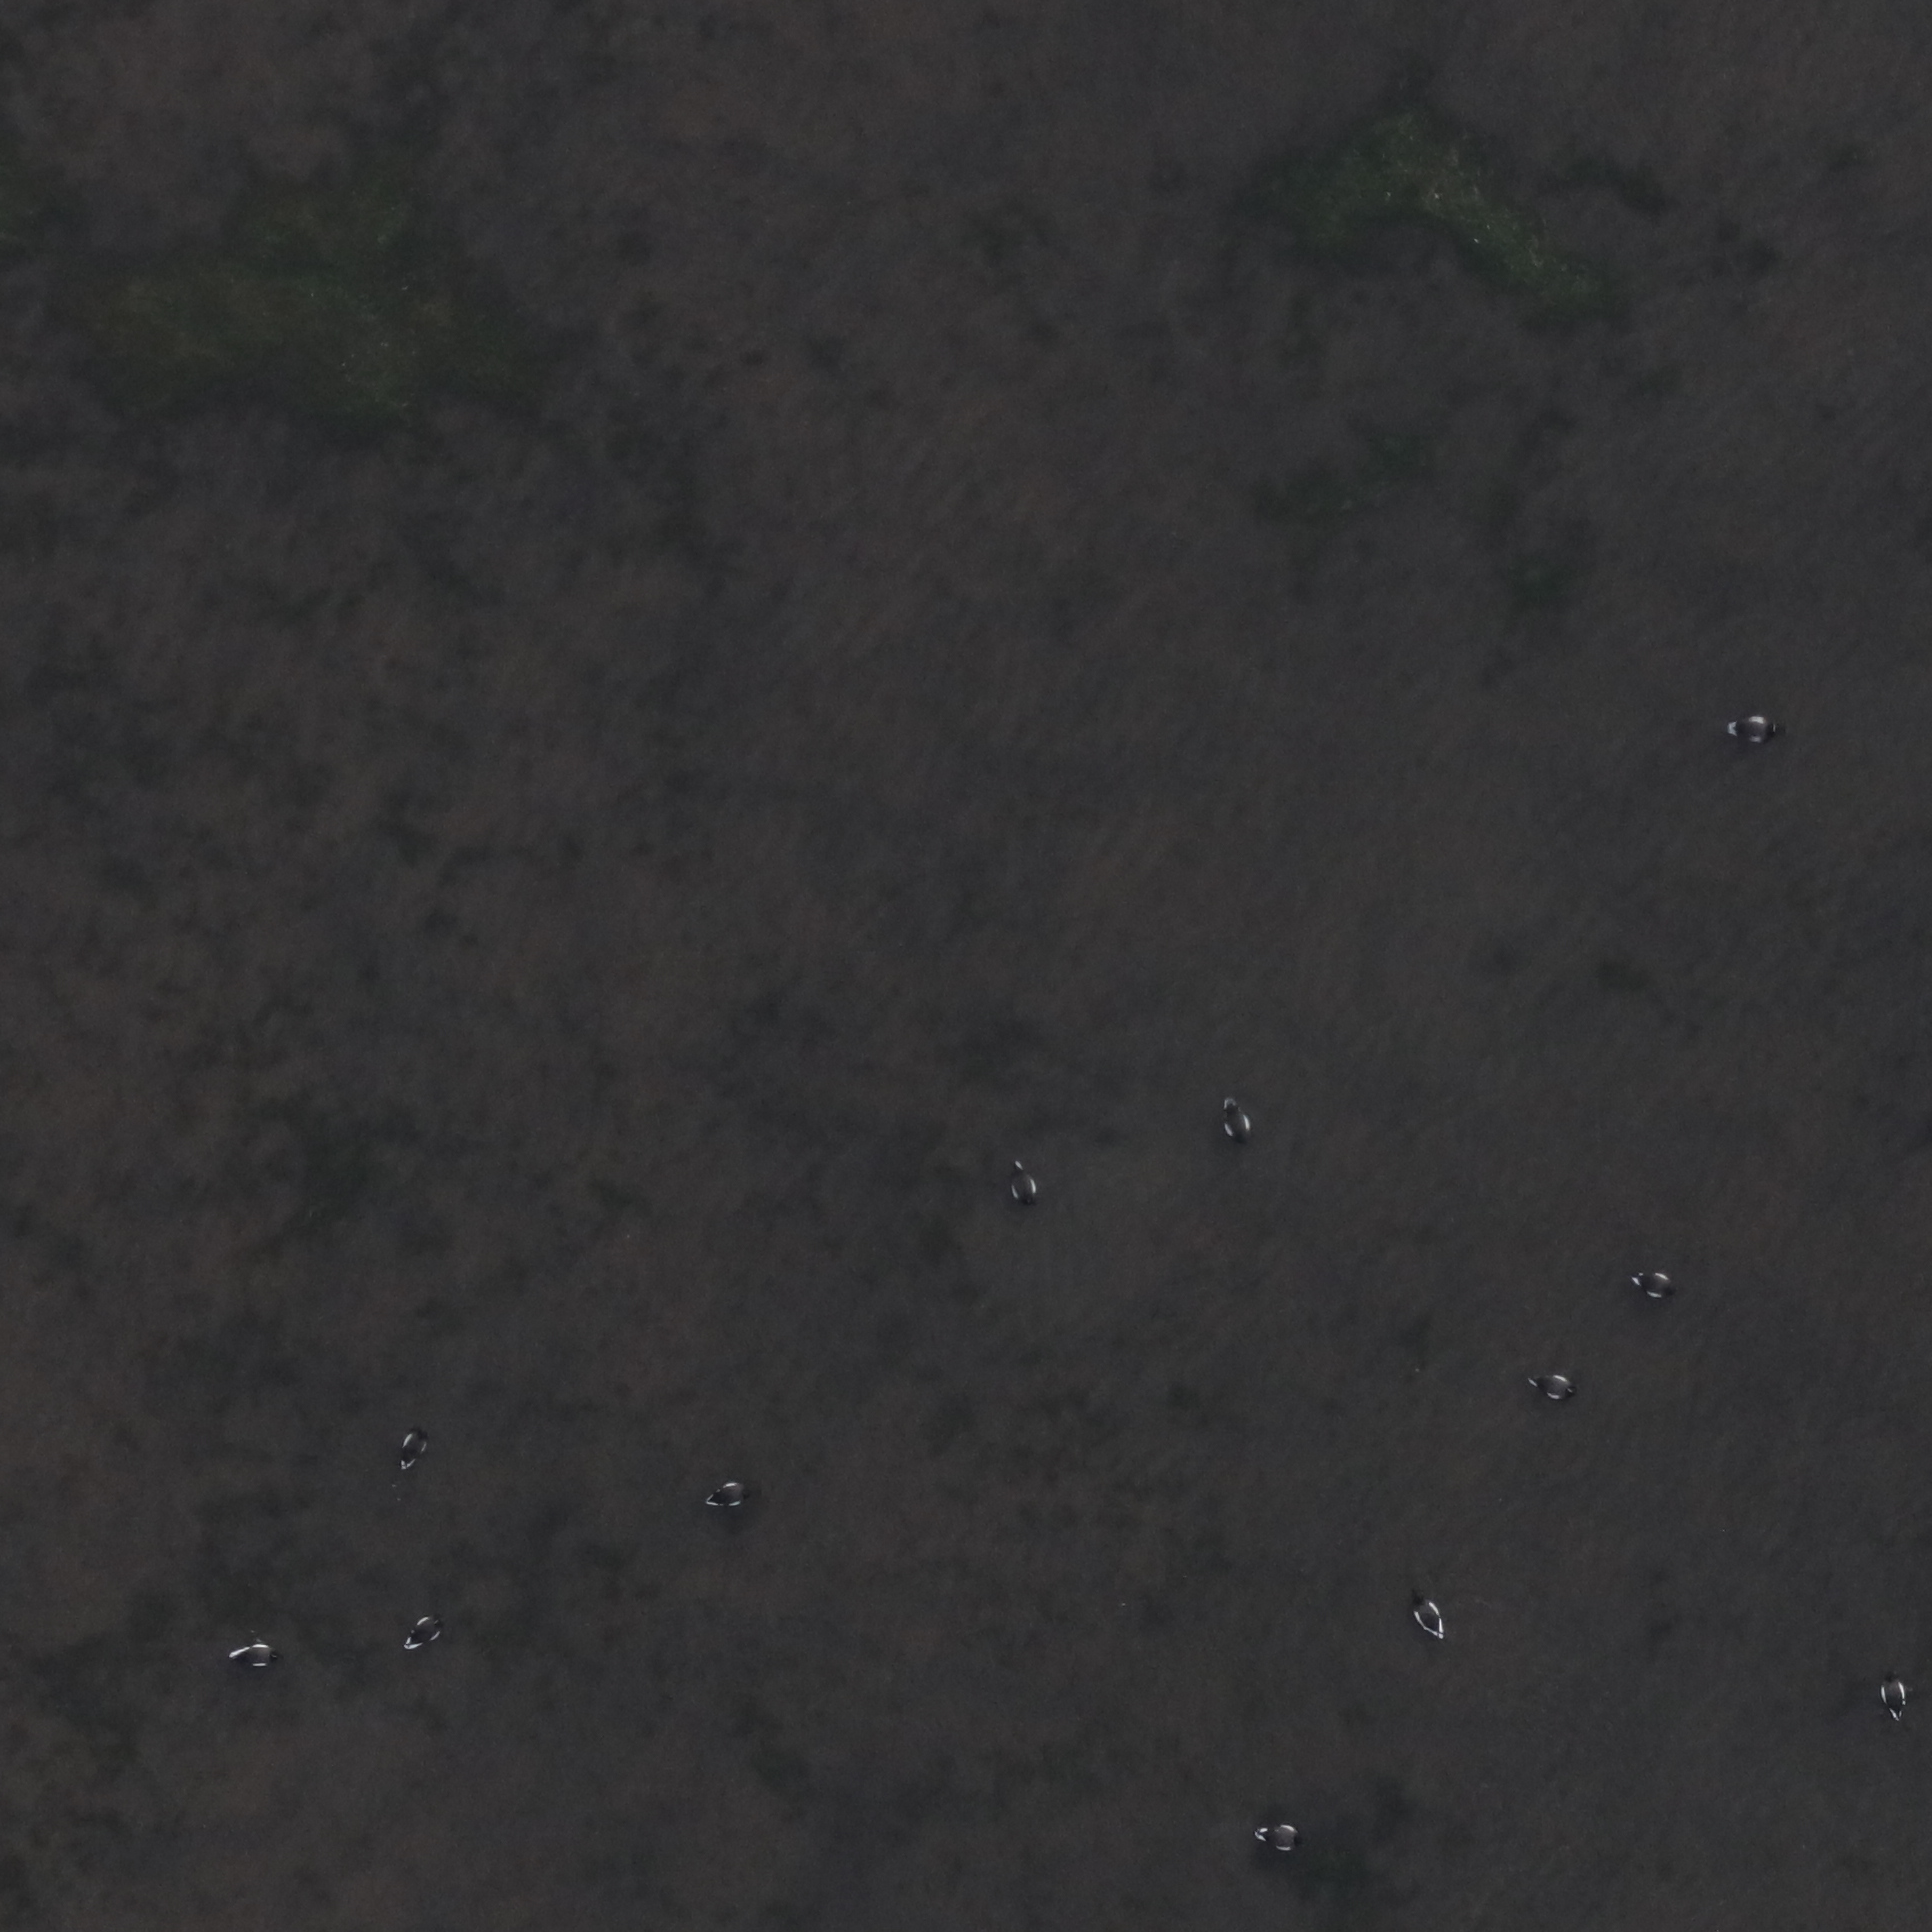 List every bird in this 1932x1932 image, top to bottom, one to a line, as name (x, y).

brant (1753, 728)
brant (1237, 1122)
brant (1022, 1184)
brant (1654, 1284)
brant (1552, 1386)
brant (415, 1447)
brant (728, 1493)
brant (1428, 1616)
brant (425, 1630)
brant (255, 1656)
brant (1893, 1695)
brant (1280, 1837)